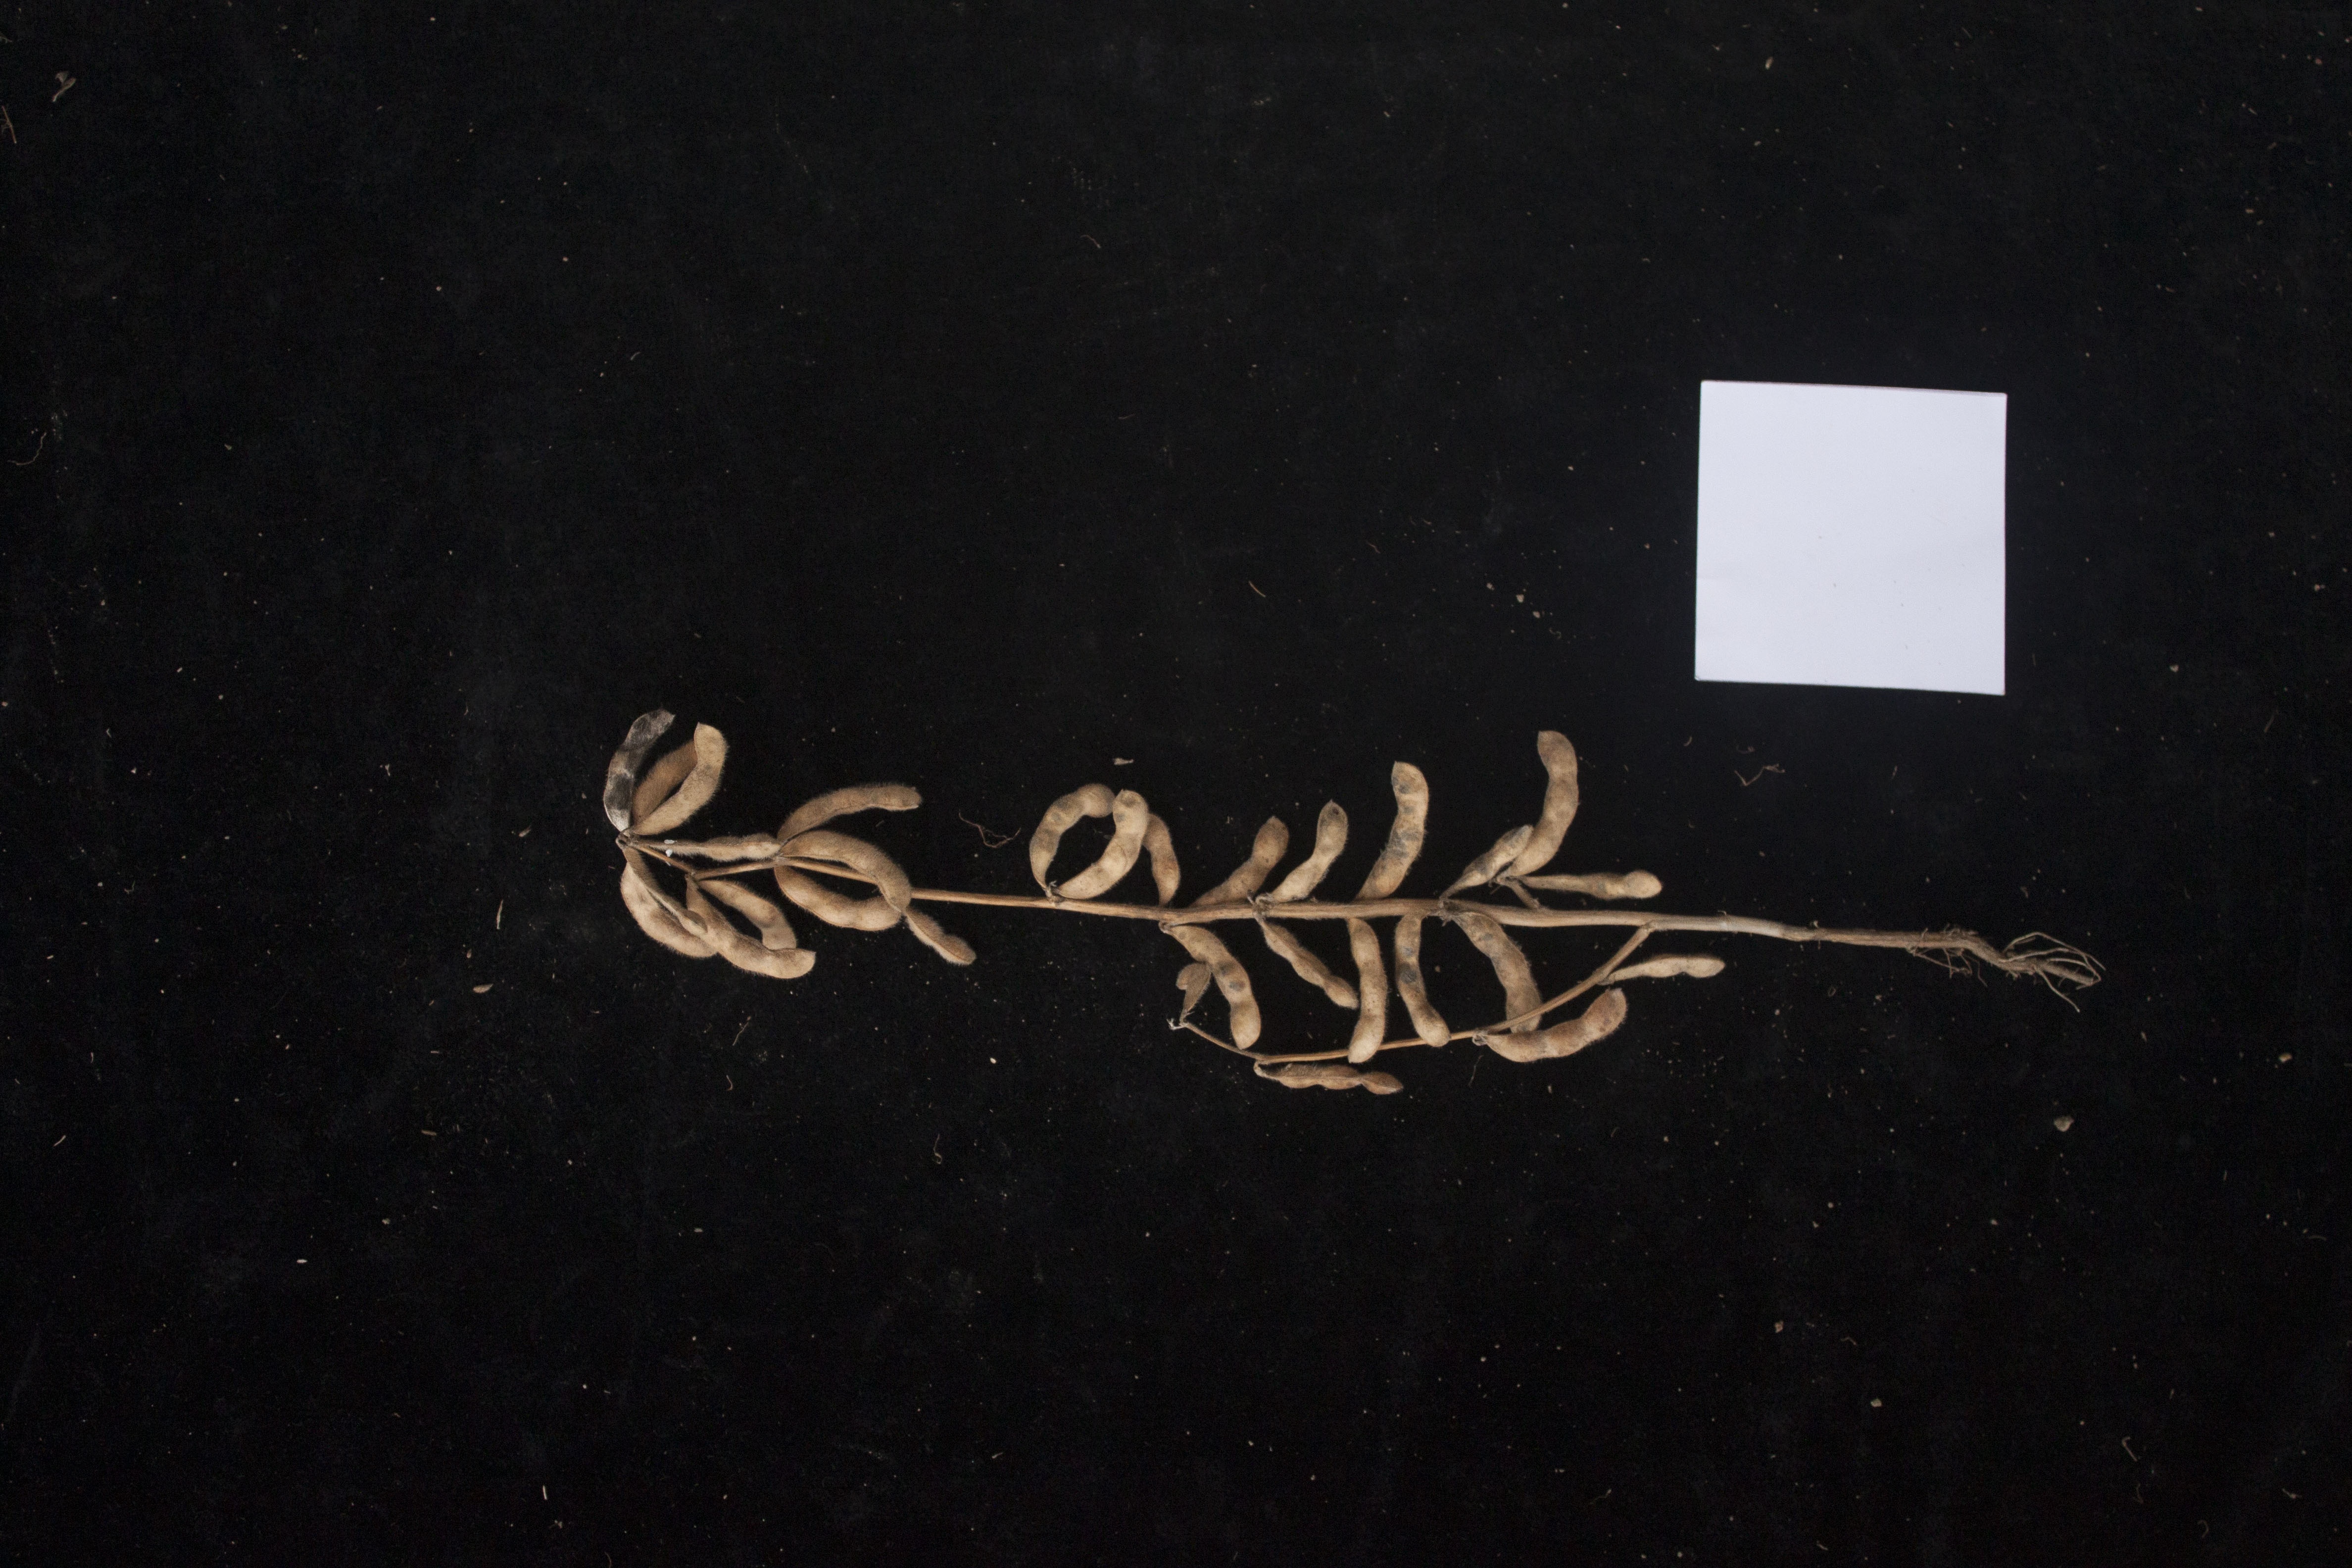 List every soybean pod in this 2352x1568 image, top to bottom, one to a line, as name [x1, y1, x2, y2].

soybean pod [602, 712, 675, 834]
soybean pod [624, 723, 728, 837]
soybean pod [1496, 731, 1579, 880]
soybean pod [634, 742, 696, 827]
soybean pod [1355, 762, 1428, 902]
soybean pod [1028, 784, 1115, 891]
soybean pod [776, 785, 920, 840]
soybean pod [1052, 791, 1149, 901]
soybean pod [1257, 801, 1348, 904]
soybean pod [1141, 814, 1179, 904]
soybean pod [1192, 817, 1290, 908]
soybean pod [1439, 826, 1534, 899]
soybean pod [783, 831, 912, 913]
soybean pod [637, 835, 782, 863]
soybean pod [617, 845, 699, 937]
soybean pod [621, 866, 716, 959]
soybean pod [773, 869, 901, 931]
soybean pod [1518, 872, 1664, 902]
soybean pod [685, 879, 815, 980]
soybean pod [699, 880, 796, 951]
soybean pod [905, 912, 977, 966]
soybean pod [1444, 913, 1543, 1035]
soybean pod [1394, 915, 1451, 1048]
soybean pod [1254, 917, 1358, 1010]
soybean pod [1347, 918, 1388, 1065]
soybean pod [1165, 926, 1261, 1051]
soybean pod [1603, 954, 1725, 986]
soybean pod [1177, 964, 1213, 1025]
soybean pod [1479, 988, 1627, 1065]
soybean pod [1258, 1066, 1404, 1097]